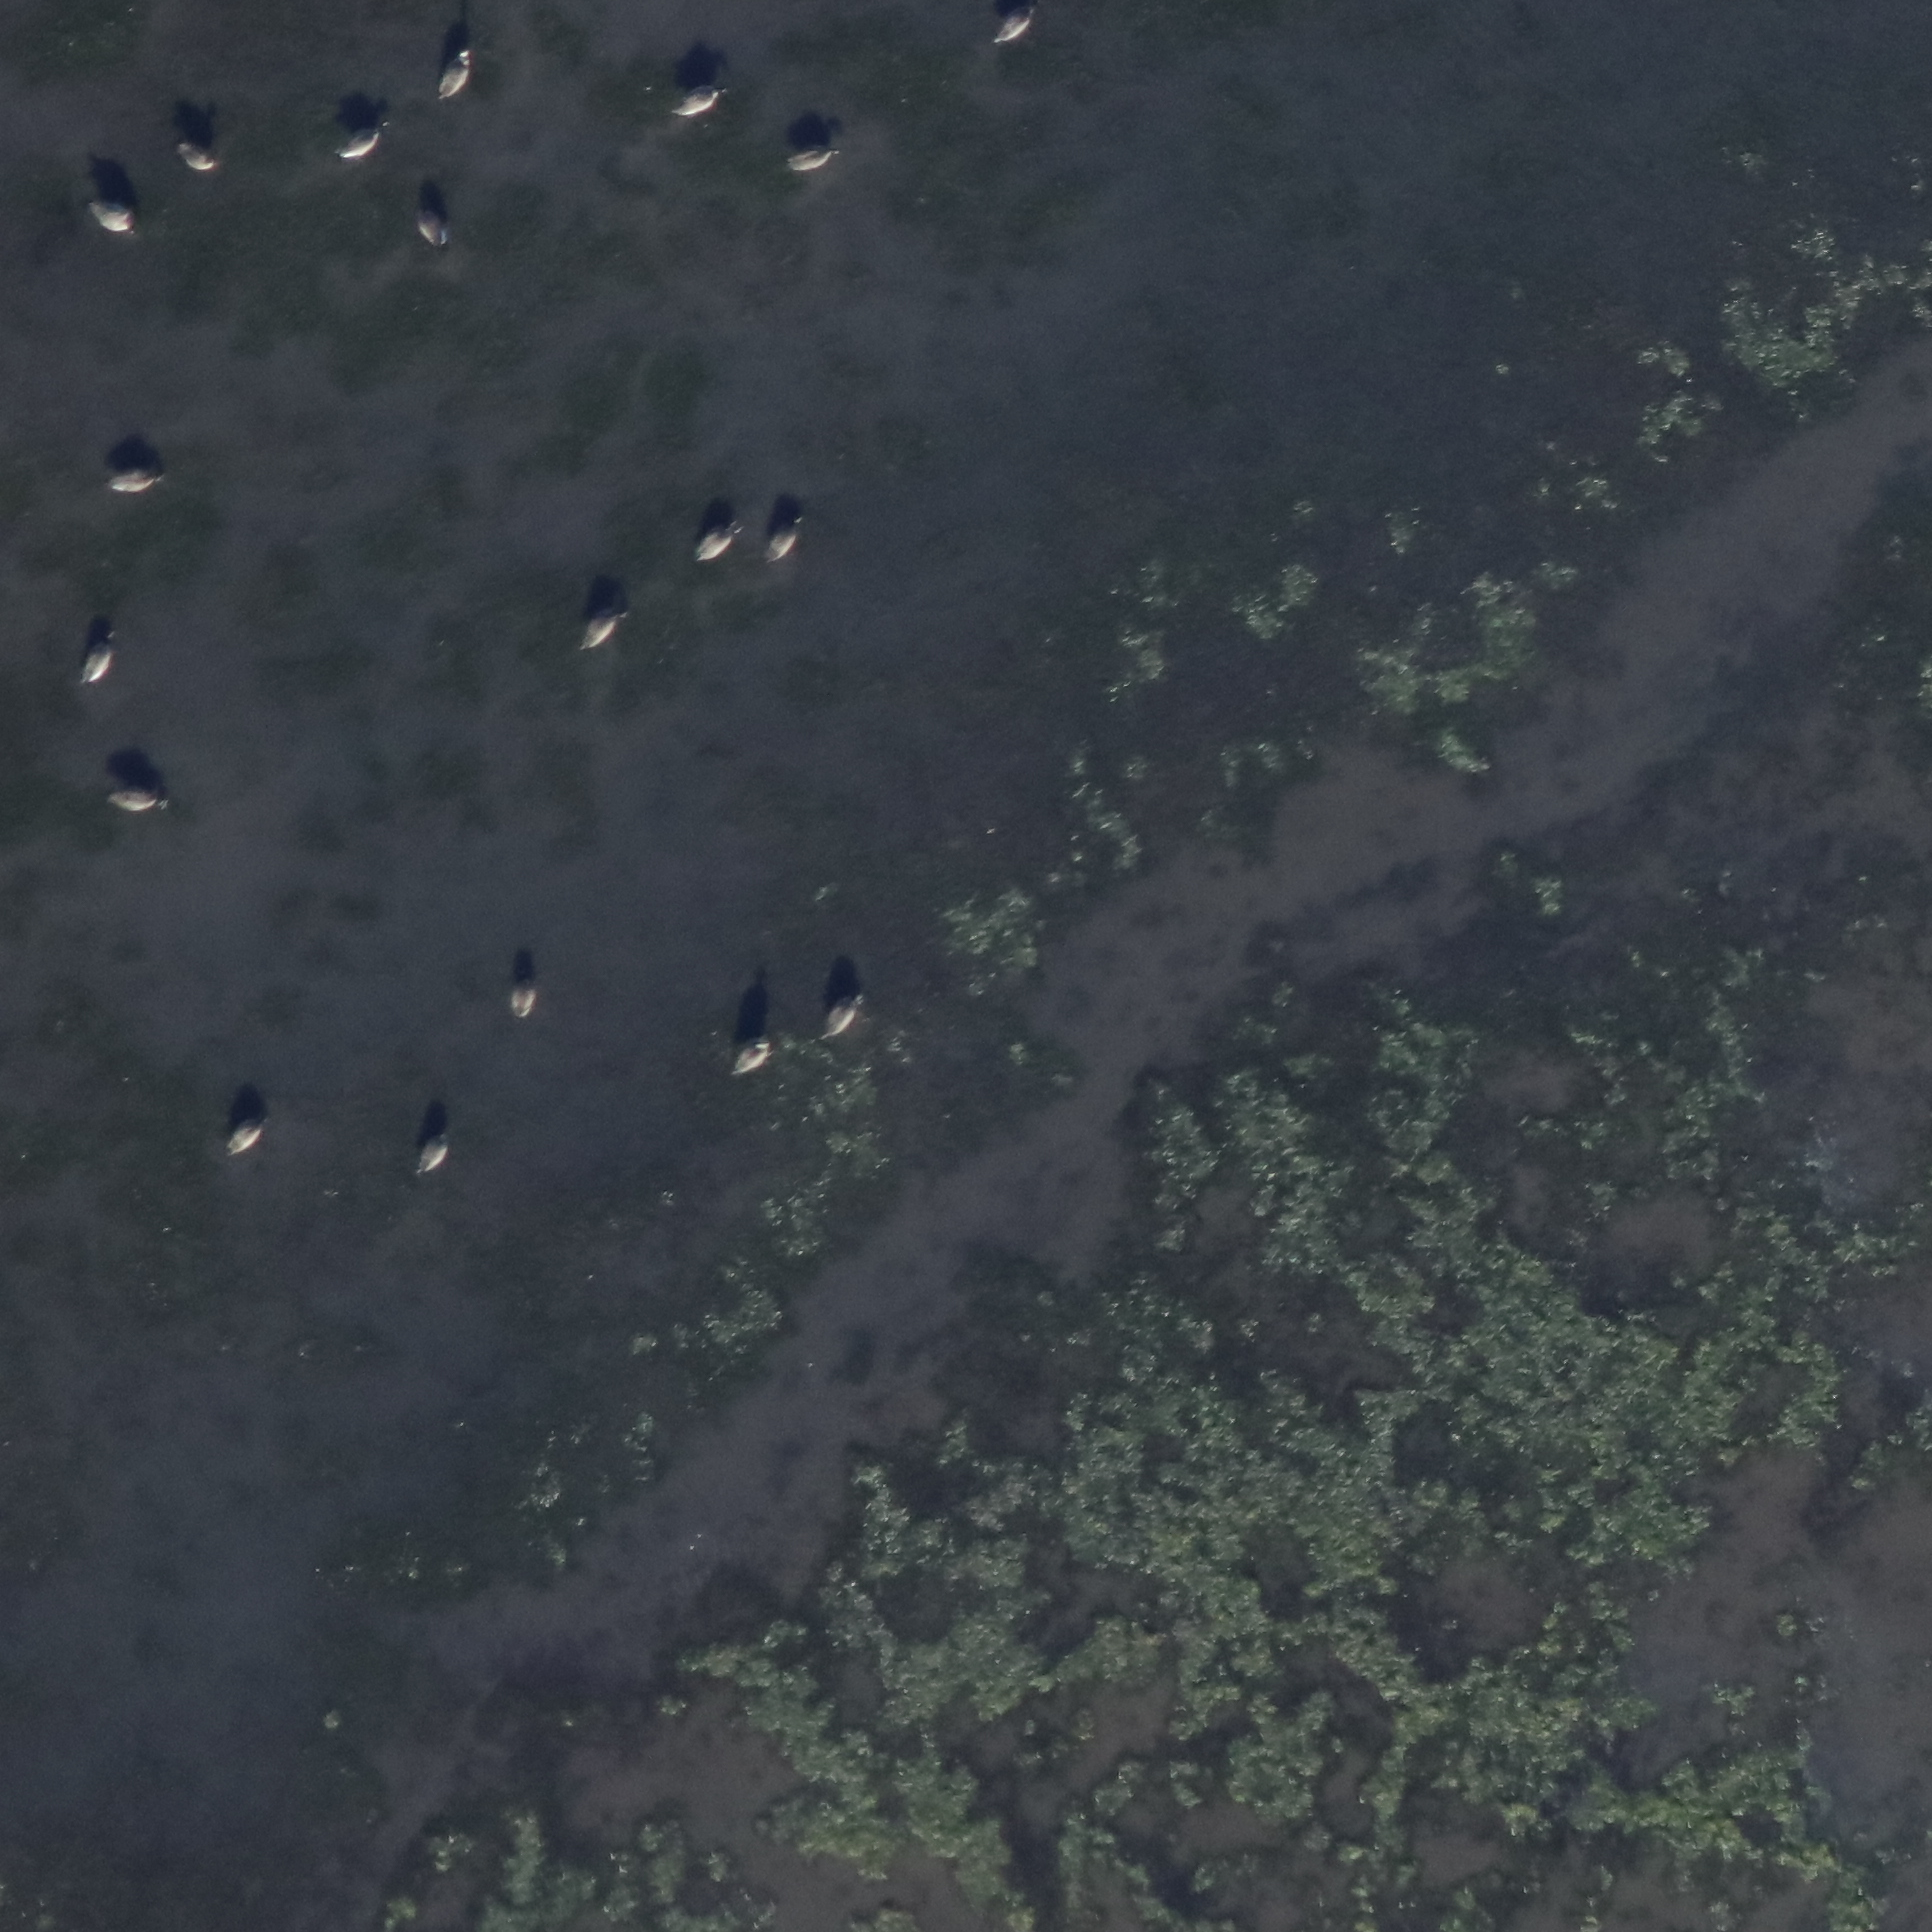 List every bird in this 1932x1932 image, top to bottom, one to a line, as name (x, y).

Canada goose (1012, 25)
Canada goose (454, 77)
Canada goose (694, 100)
Canada goose (359, 143)
Canada goose (195, 156)
Canada goose (808, 159)
Canada goose (110, 215)
Canada goose (432, 229)
Canada goose (135, 477)
Canada goose (714, 544)
Canada goose (779, 544)
Canada goose (599, 630)
Canada goose (98, 662)
Canada goose (134, 796)
Canada goose (520, 998)
Canada goose (839, 1017)
Canada goose (748, 1057)
Canada goose (244, 1136)
Canada goose (430, 1153)